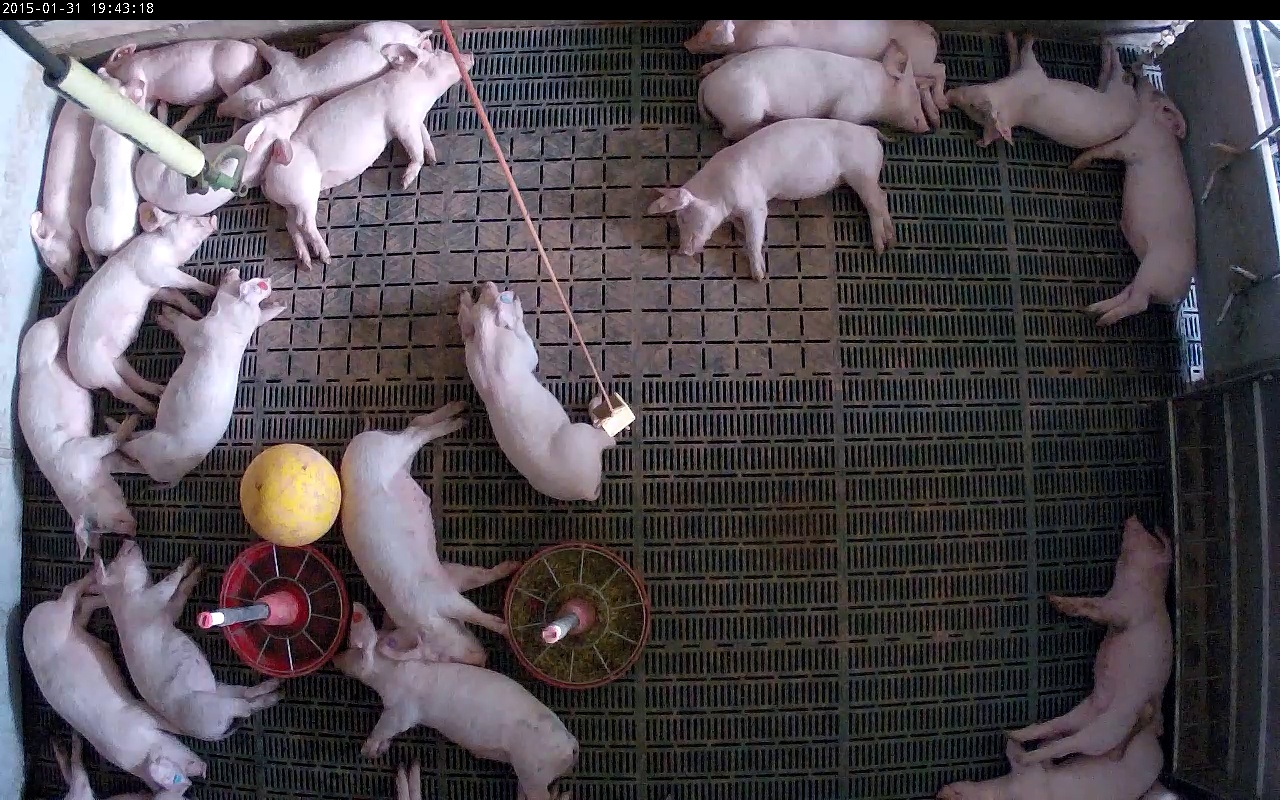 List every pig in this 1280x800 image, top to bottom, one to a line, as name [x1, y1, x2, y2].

pig [217, 20, 433, 121]
pig [684, 20, 950, 128]
pig [945, 31, 1140, 151]
pig [101, 38, 264, 114]
pig [698, 40, 931, 139]
pig [260, 43, 474, 270]
pig [86, 65, 147, 257]
pig [1069, 74, 1197, 325]
pig [135, 93, 321, 218]
pig [30, 98, 95, 290]
pig [649, 119, 899, 283]
pig [67, 200, 219, 415]
pig [105, 269, 290, 491]
pig [459, 280, 615, 503]
pig [17, 295, 139, 562]
pig [341, 399, 522, 669]
pig [1002, 515, 1175, 768]
pig [92, 538, 290, 742]
pig [25, 570, 207, 793]
pig [332, 602, 579, 799]
pig [935, 695, 1166, 799]
pig [53, 732, 191, 799]